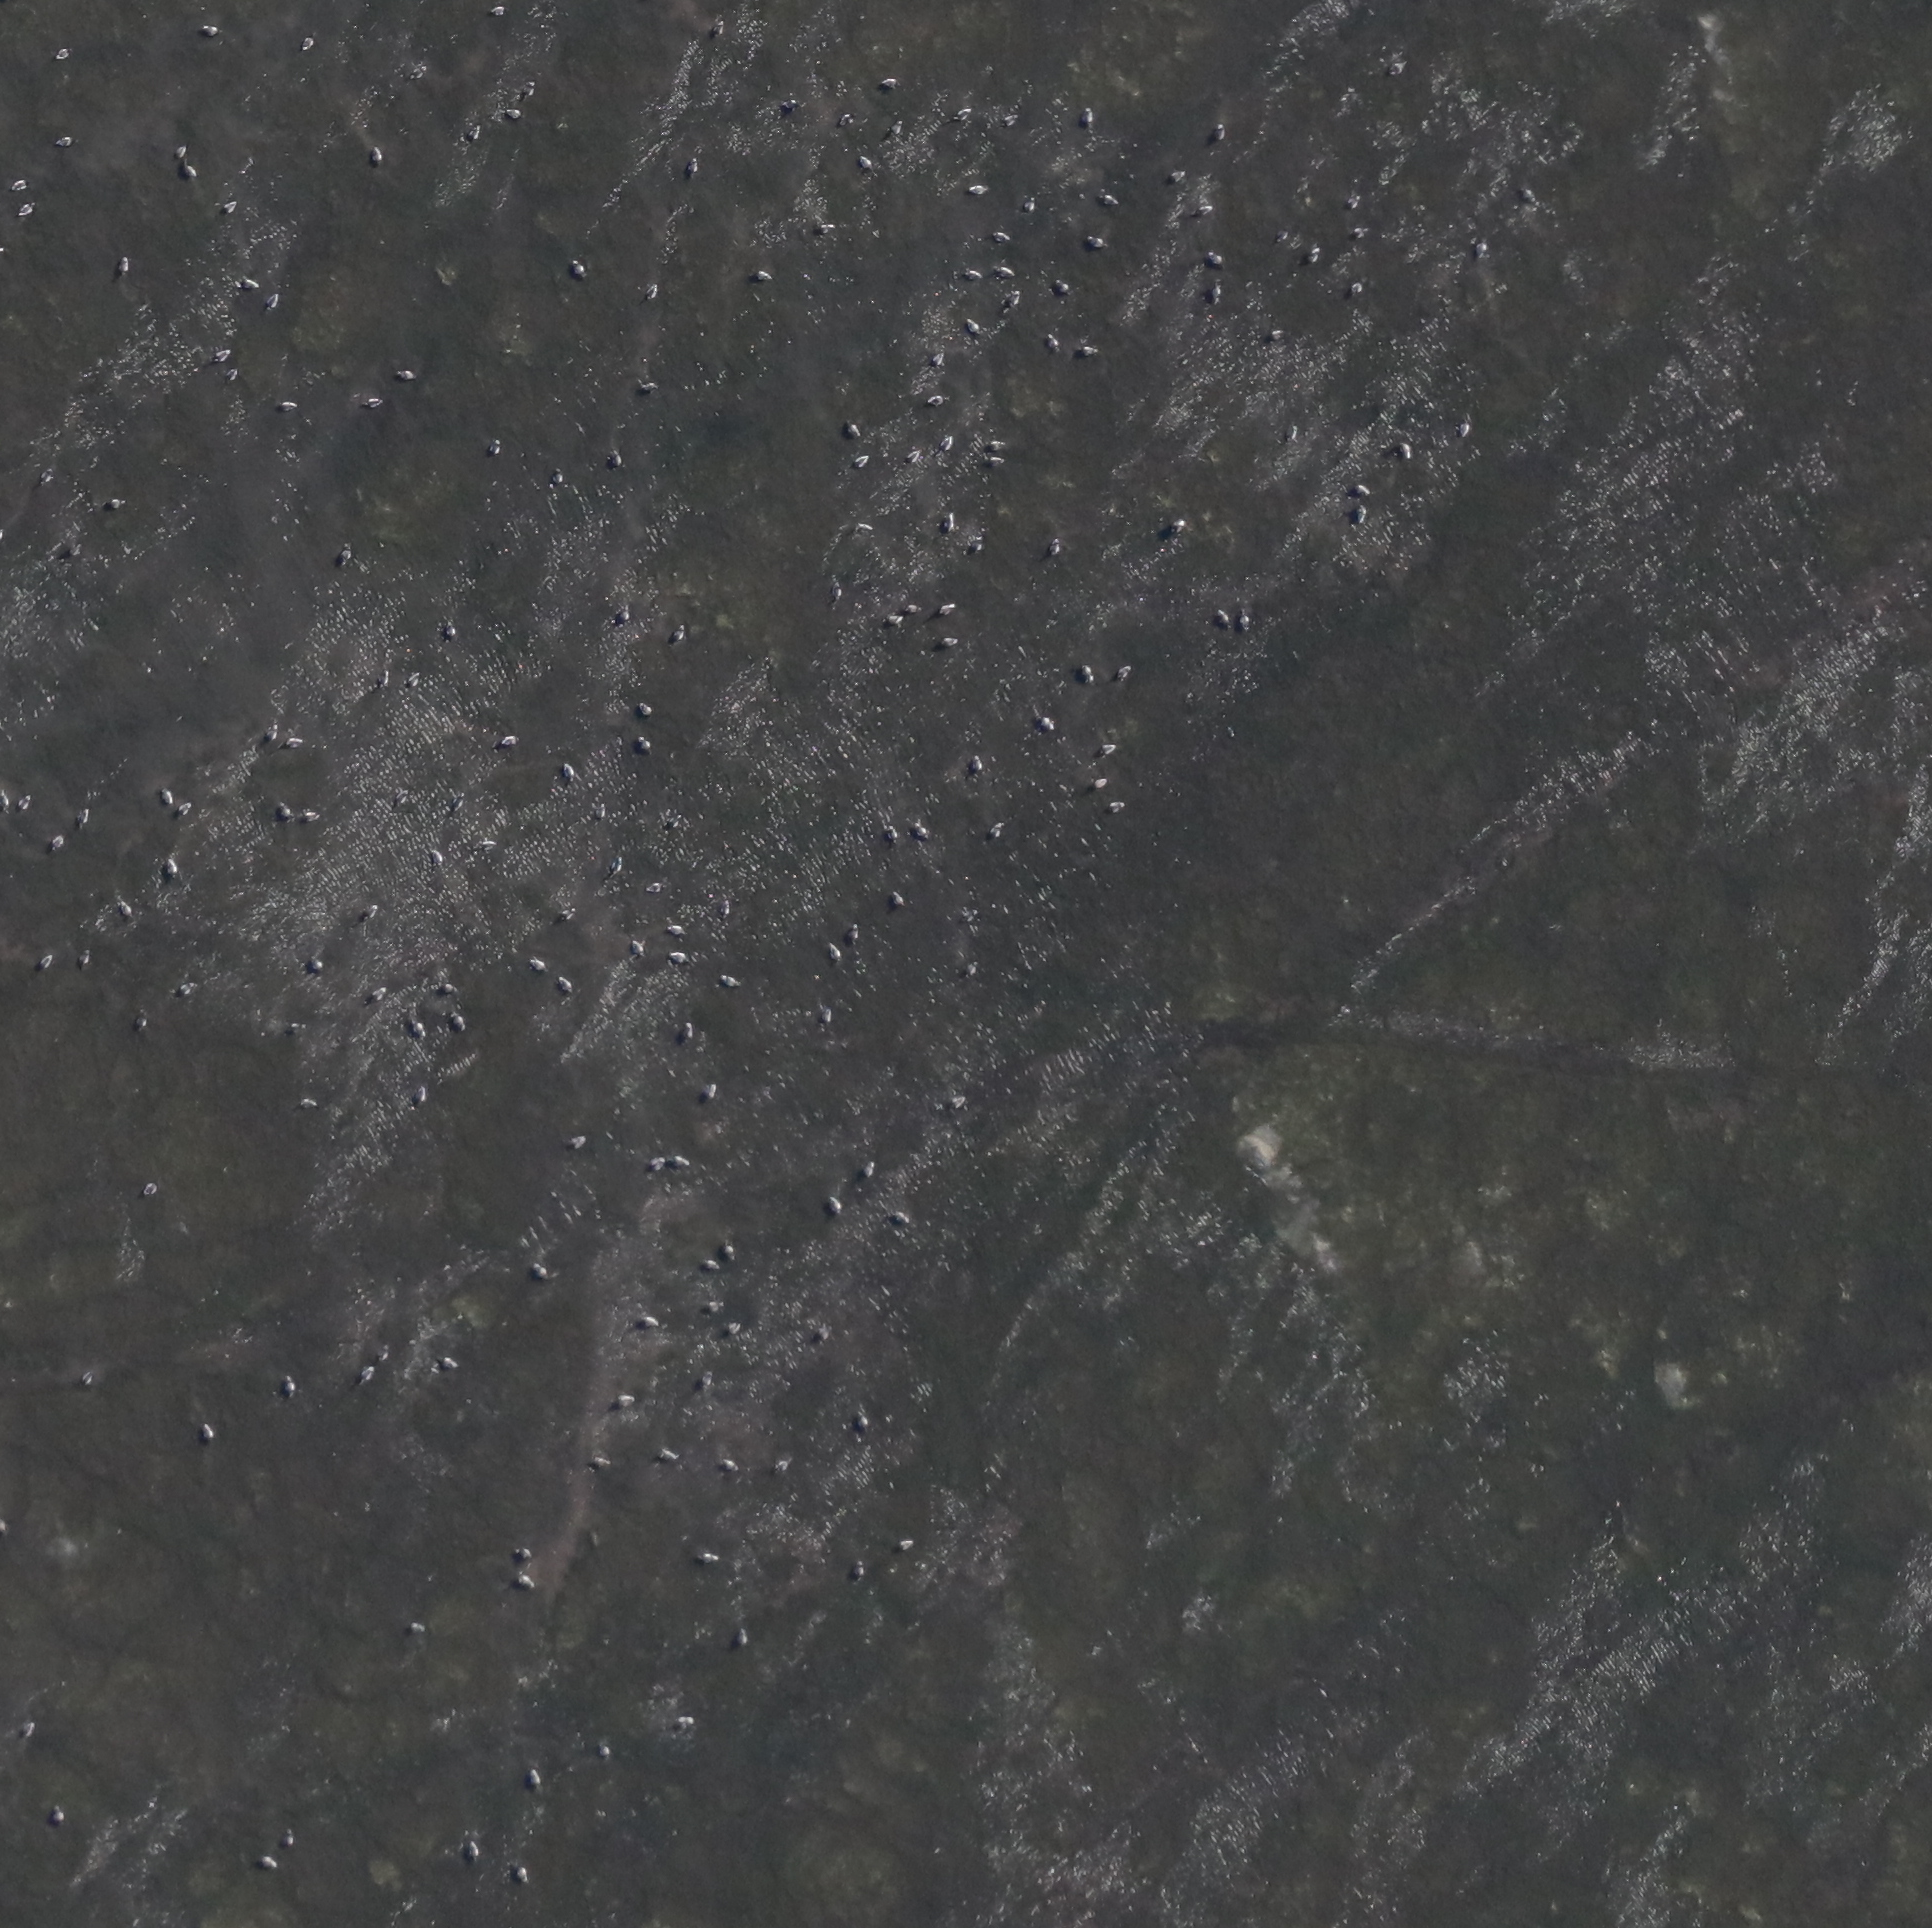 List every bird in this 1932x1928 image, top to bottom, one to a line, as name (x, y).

brant (492, 9)
brant (726, 29)
brant (212, 30)
brant (309, 45)
brant (62, 54)
brant (1391, 66)
brant (894, 83)
brant (529, 96)
brant (787, 103)
brant (516, 114)
brant (962, 115)
brant (849, 119)
brant (1079, 126)
brant (470, 133)
brant (908, 134)
brant (1226, 135)
brant (65, 148)
brant (185, 156)
brant (380, 158)
brant (863, 158)
brant (684, 164)
brant (201, 175)
brant (1183, 178)
brant (22, 188)
brant (972, 195)
brant (1527, 195)
brant (1035, 196)
brant (1208, 202)
brant (1358, 202)
brant (1120, 205)
brant (228, 206)
brant (29, 218)
brant (1005, 225)
brant (826, 227)
brant (1365, 230)
brant (1279, 243)
brant (1097, 251)
brant (1482, 251)
brant (1219, 253)
brant (1317, 253)
brant (121, 259)
brant (1011, 267)
brant (772, 276)
brant (974, 277)
brant (573, 279)
brant (254, 282)
brant (1218, 287)
brant (1060, 288)
brant (1365, 288)
brant (653, 292)
brant (1019, 300)
brant (272, 307)
brant (974, 319)
brant (1278, 333)
brant (1051, 348)
brant (1093, 349)
brant (944, 354)
brant (227, 355)
brant (407, 375)
brant (234, 376)
brant (647, 376)
brant (375, 403)
brant (280, 407)
brant (936, 409)
brant (1473, 429)
brant (856, 431)
brant (1306, 435)
brant (955, 436)
brant (1003, 438)
brant (1412, 442)
brant (499, 450)
brant (913, 456)
brant (856, 462)
brant (617, 463)
brant (997, 465)
brant (44, 481)
brant (1363, 487)
brant (115, 508)
brant (1365, 520)
brant (1189, 527)
brant (951, 528)
brant (865, 533)
brant (973, 540)
brant (0, 543)
brant (1066, 546)
brant (80, 556)
brant (348, 557)
brant (836, 601)
brant (954, 606)
brant (916, 608)
brant (1247, 616)
brant (608, 621)
brant (1216, 621)
brant (893, 624)
brant (453, 632)
brant (685, 637)
brant (955, 644)
brant (1132, 673)
brant (385, 679)
brant (1095, 680)
brant (414, 689)
brant (649, 713)
brant (1059, 724)
brant (276, 735)
brant (512, 746)
brant (1120, 748)
brant (301, 752)
brant (646, 761)
brant (978, 771)
brant (560, 777)
brant (1099, 781)
brant (169, 796)
brant (1120, 799)
brant (407, 800)
brant (467, 802)
brant (5, 804)
brant (34, 804)
brant (601, 811)
brant (305, 814)
brant (288, 815)
brant (87, 822)
brant (183, 823)
brant (888, 827)
brant (678, 828)
brant (1004, 828)
brant (916, 829)
brant (491, 841)
brant (50, 852)
brant (438, 858)
brant (175, 871)
brant (618, 873)
brant (653, 886)
brant (130, 902)
brant (895, 903)
brant (570, 910)
brant (380, 914)
brant (728, 916)
brant (683, 925)
brant (858, 940)
brant (836, 954)
brant (538, 956)
brant (640, 956)
brant (43, 958)
brant (89, 962)
brant (685, 962)
brant (321, 970)
brant (734, 979)
brant (183, 982)
brant (562, 987)
brant (449, 989)
brant (374, 993)
brant (830, 1009)
brant (141, 1028)
brant (692, 1031)
brant (295, 1032)
brant (467, 1032)
brant (417, 1040)
brant (714, 1092)
brant (426, 1095)
brant (956, 1100)
brant (314, 1101)
brant (584, 1133)
brant (684, 1160)
brant (652, 1162)
brant (868, 1167)
brant (151, 1191)
brant (834, 1205)
brant (899, 1215)
brant (733, 1253)
brant (708, 1264)
brant (549, 1272)
brant (716, 1301)
brant (640, 1321)
brant (727, 1324)
brant (825, 1339)
brant (437, 1369)
brant (85, 1379)
brant (361, 1379)
brant (702, 1381)
brant (630, 1386)
brant (288, 1400)
brant (858, 1417)
brant (207, 1420)
brant (657, 1458)
brant (589, 1460)
brant (732, 1464)
brant (780, 1469)
brant (713, 1544)
brant (906, 1548)
brant (523, 1565)
brant (861, 1568)
brant (527, 1591)
brant (432, 1622)
brant (734, 1646)
brant (680, 1727)
brant (22, 1733)
brant (608, 1754)
brant (537, 1779)
brant (54, 1815)
brant (294, 1842)
brant (473, 1855)
brant (269, 1859)
brant (525, 1876)